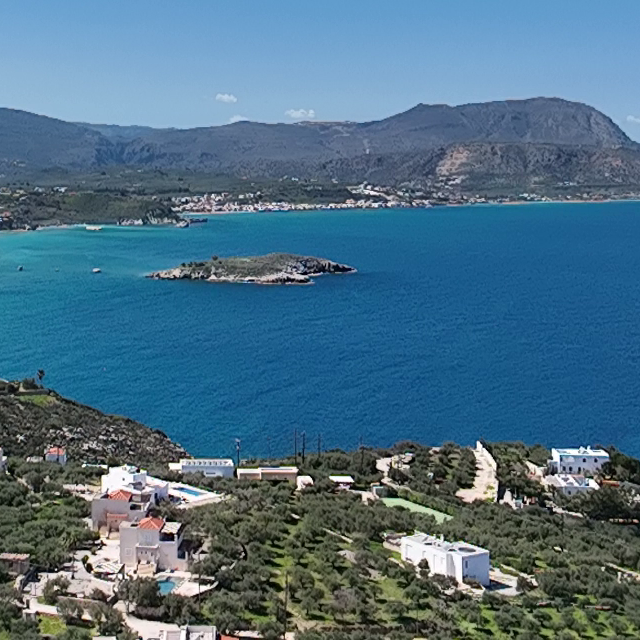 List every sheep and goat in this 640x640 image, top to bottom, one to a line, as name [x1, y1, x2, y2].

None